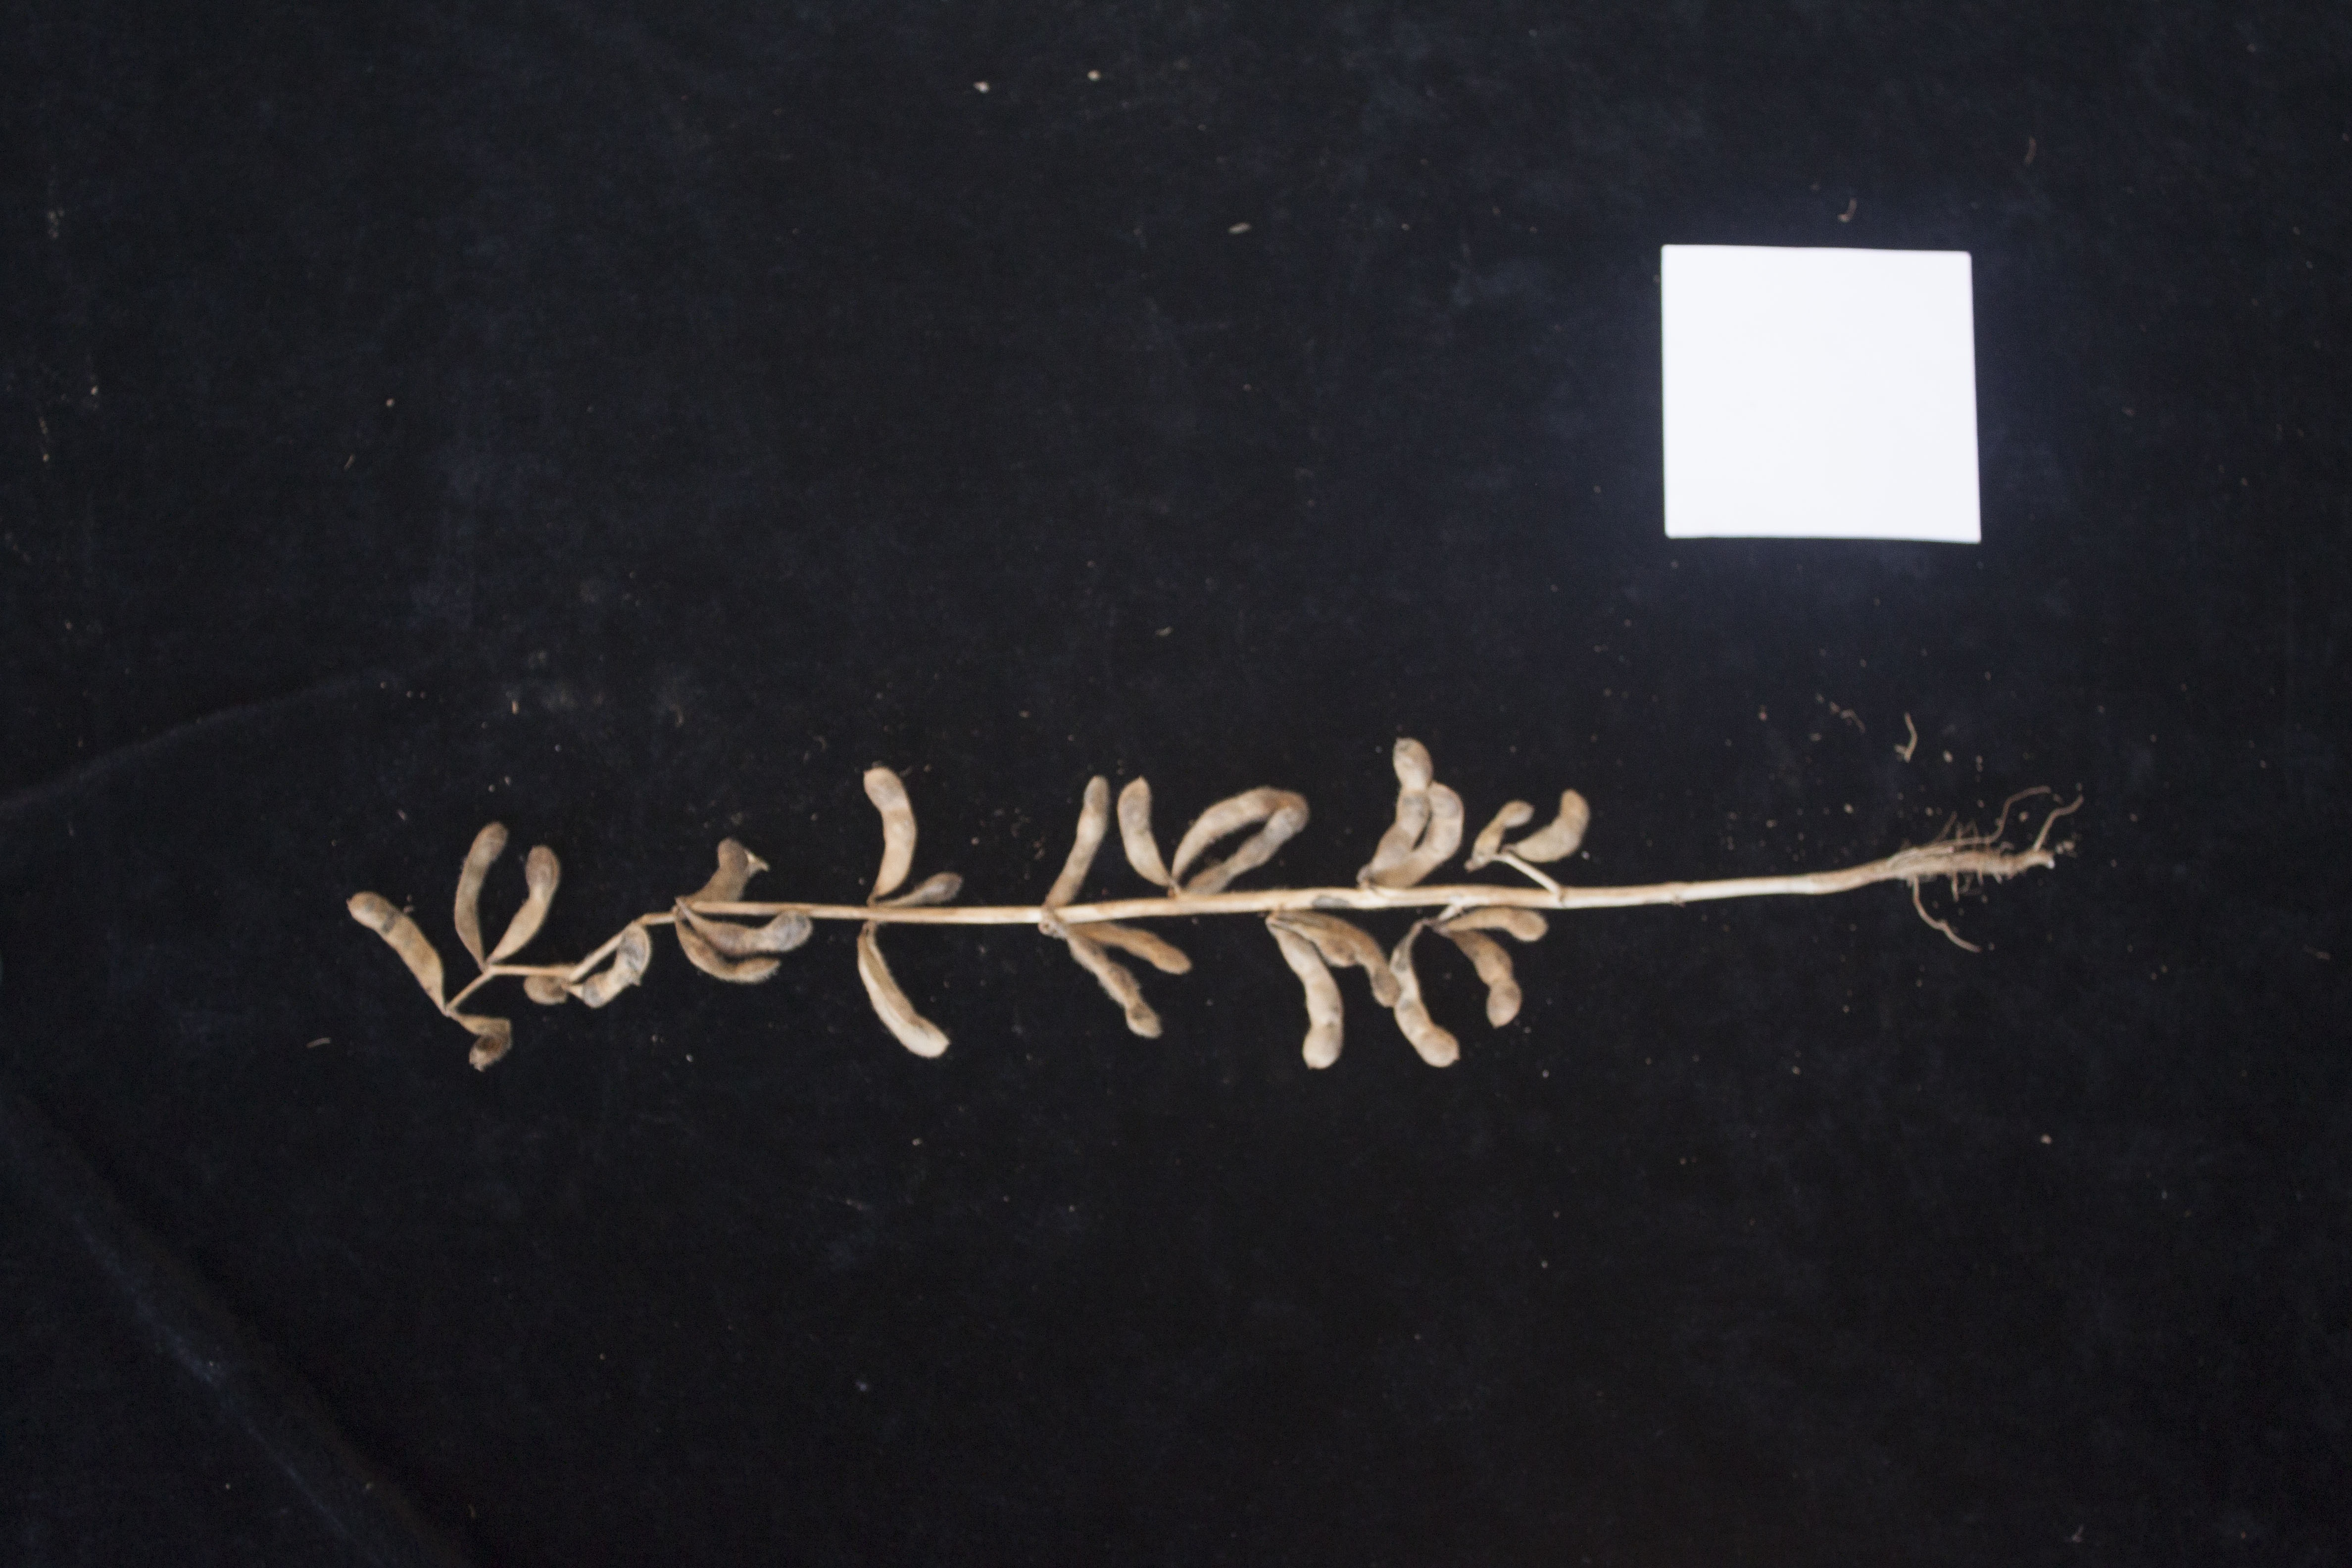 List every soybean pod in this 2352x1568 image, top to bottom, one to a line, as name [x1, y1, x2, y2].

soybean pod [1376, 741, 1432, 860]
soybean pod [864, 771, 917, 898]
soybean pod [1045, 779, 1110, 907]
soybean pod [1118, 780, 1170, 885]
soybean pod [1363, 785, 1462, 888]
soybean pod [1172, 788, 1304, 880]
soybean pod [1507, 790, 1588, 864]
soybean pod [1183, 800, 1308, 899]
soybean pod [1471, 804, 1532, 860]
soybean pod [454, 823, 508, 967]
soybean pod [691, 840, 769, 902]
soybean pod [489, 849, 558, 961]
soybean pod [885, 878, 962, 905]
soybean pod [347, 894, 444, 1013]
soybean pod [681, 905, 812, 957]
soybean pod [1431, 909, 1547, 941]
soybean pod [1269, 914, 1397, 1007]
soybean pod [676, 921, 780, 983]
soybean pod [1391, 923, 1457, 1067]
soybean pod [1068, 924, 1189, 972]
soybean pod [563, 925, 651, 1009]
soybean pod [1267, 927, 1344, 1069]
soybean pod [859, 928, 949, 1059]
soybean pod [1431, 929, 1522, 1027]
soybean pod [1063, 932, 1162, 1037]
soybean pod [525, 978, 565, 1003]
soybean pod [462, 1015, 510, 1068]